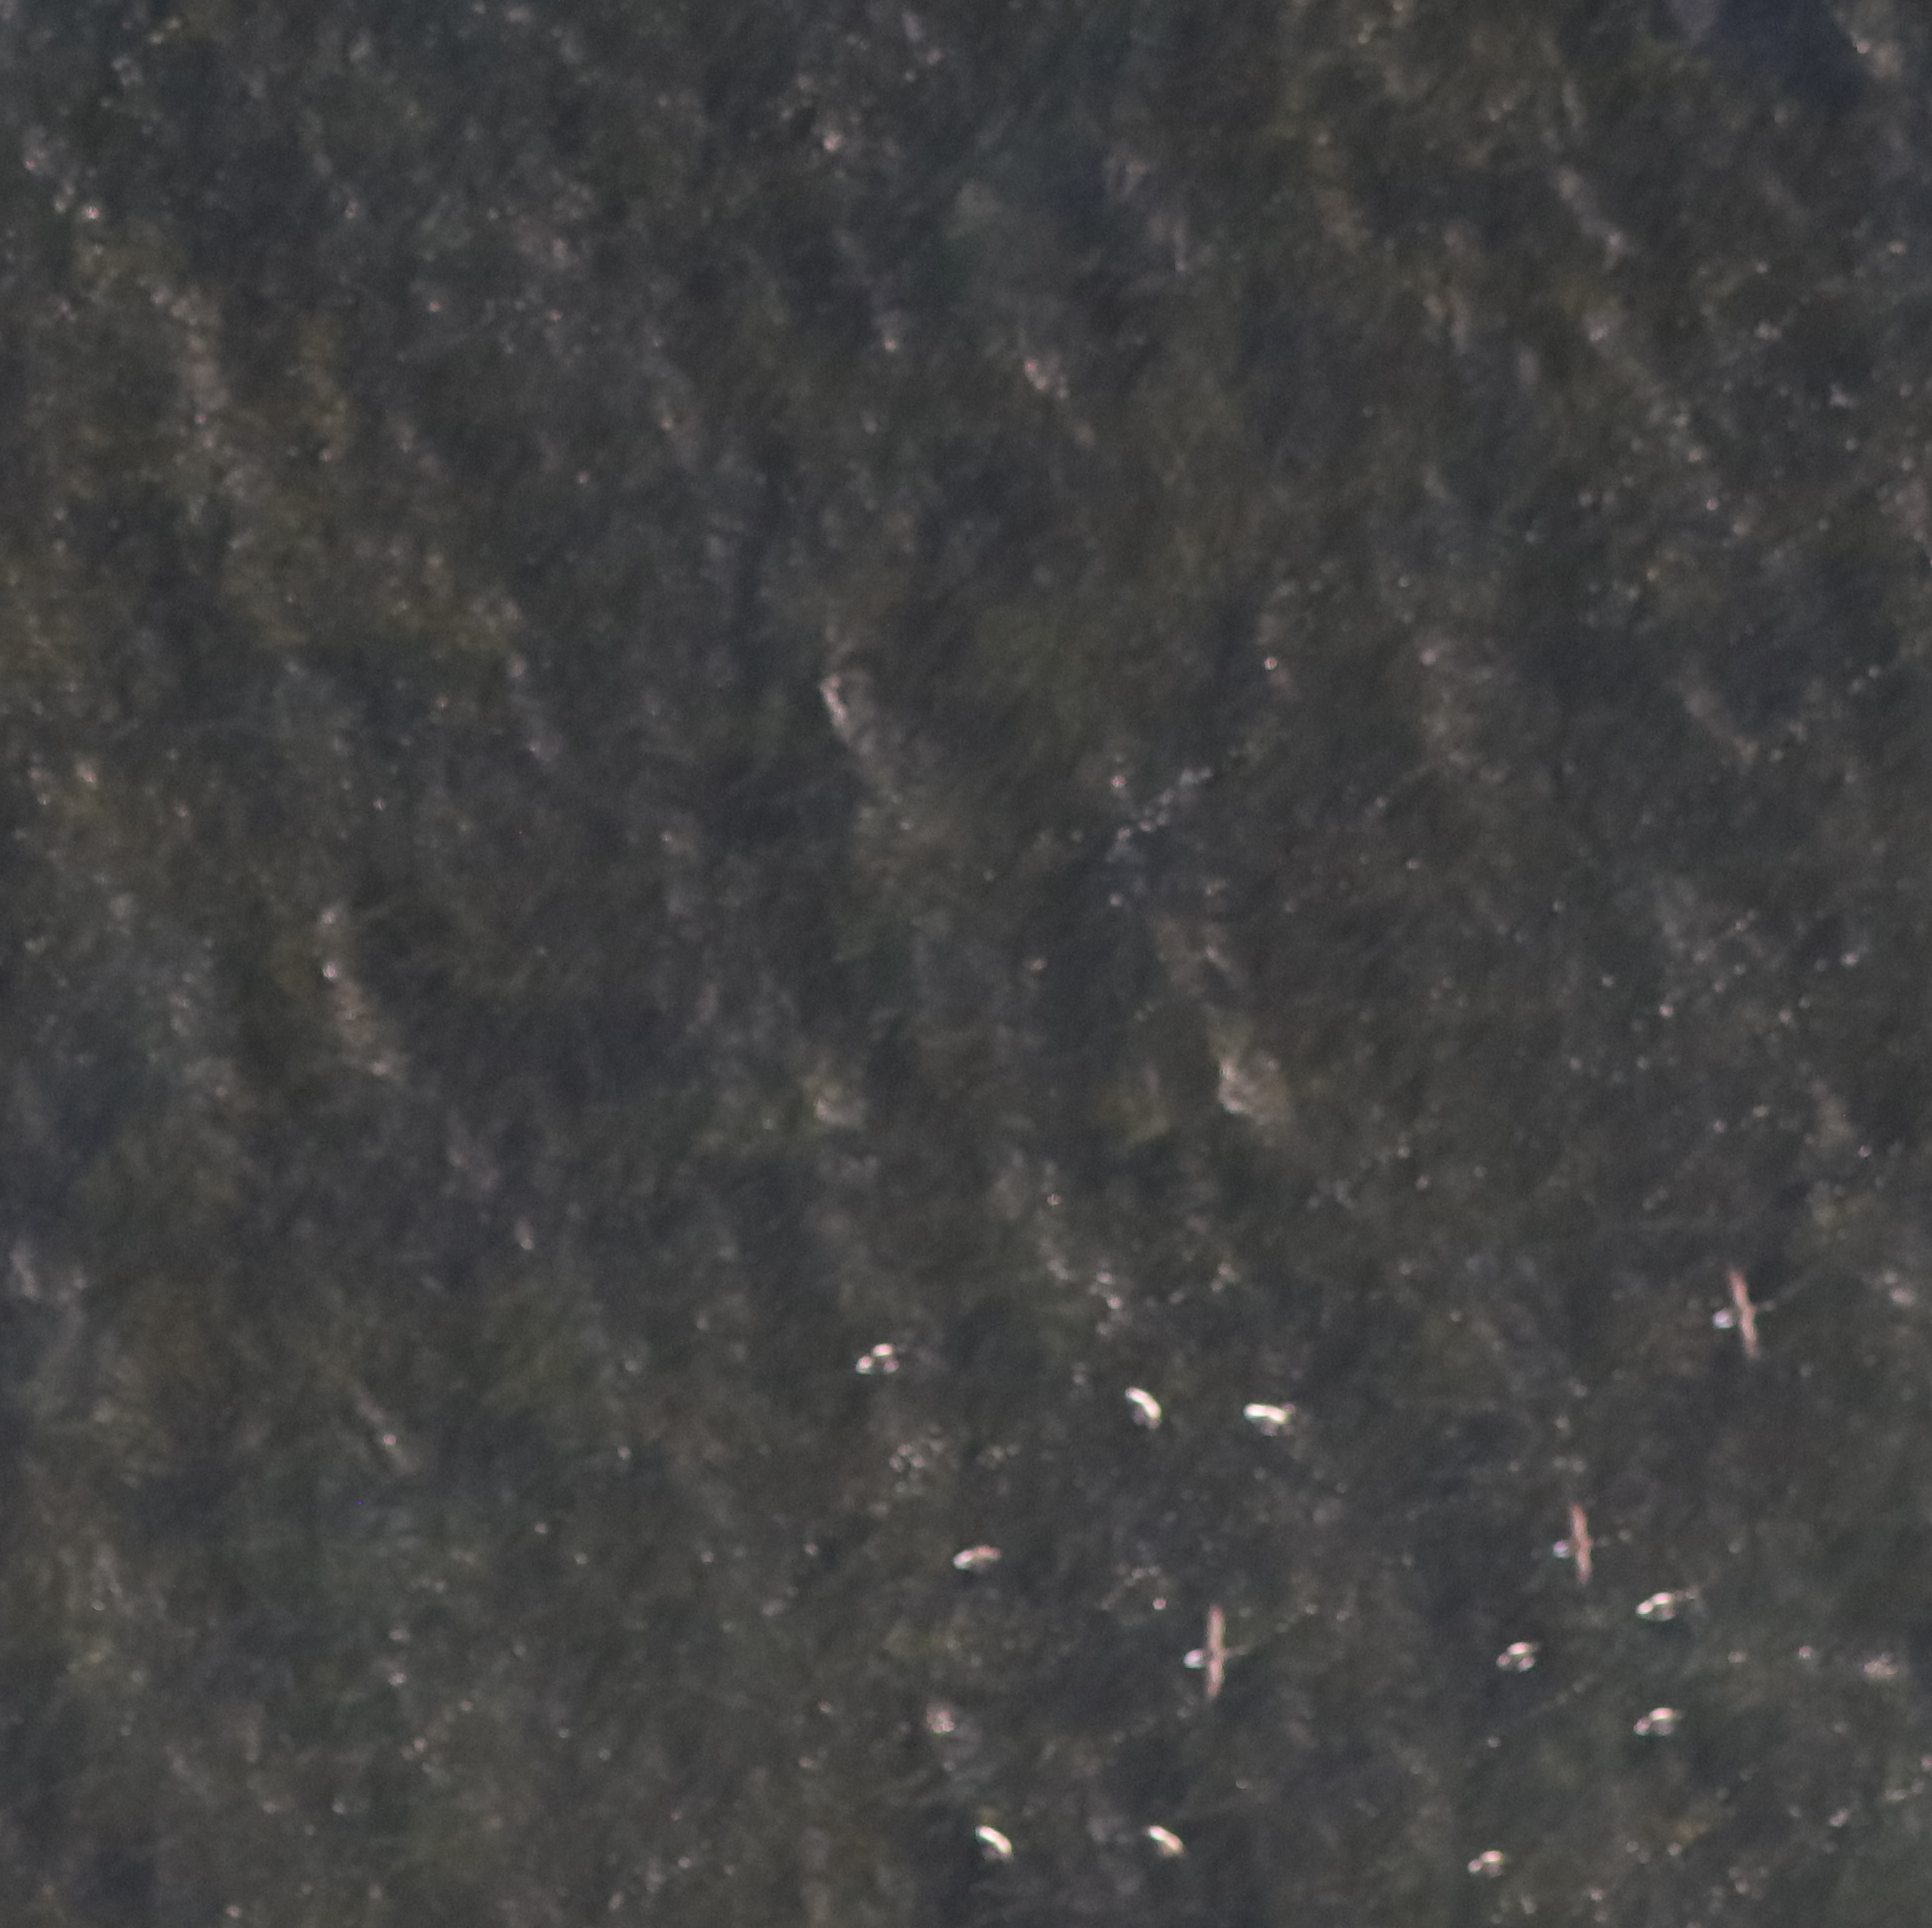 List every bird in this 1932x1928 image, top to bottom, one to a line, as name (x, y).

brant (1742, 1309)
brant (883, 1361)
brant (1143, 1410)
brant (1262, 1419)
brant (1579, 1545)
brant (983, 1556)
brant (1661, 1610)
brant (1213, 1657)
brant (1515, 1658)
brant (1657, 1717)
brant (1159, 1846)
brant (993, 1851)
brant (1490, 1870)